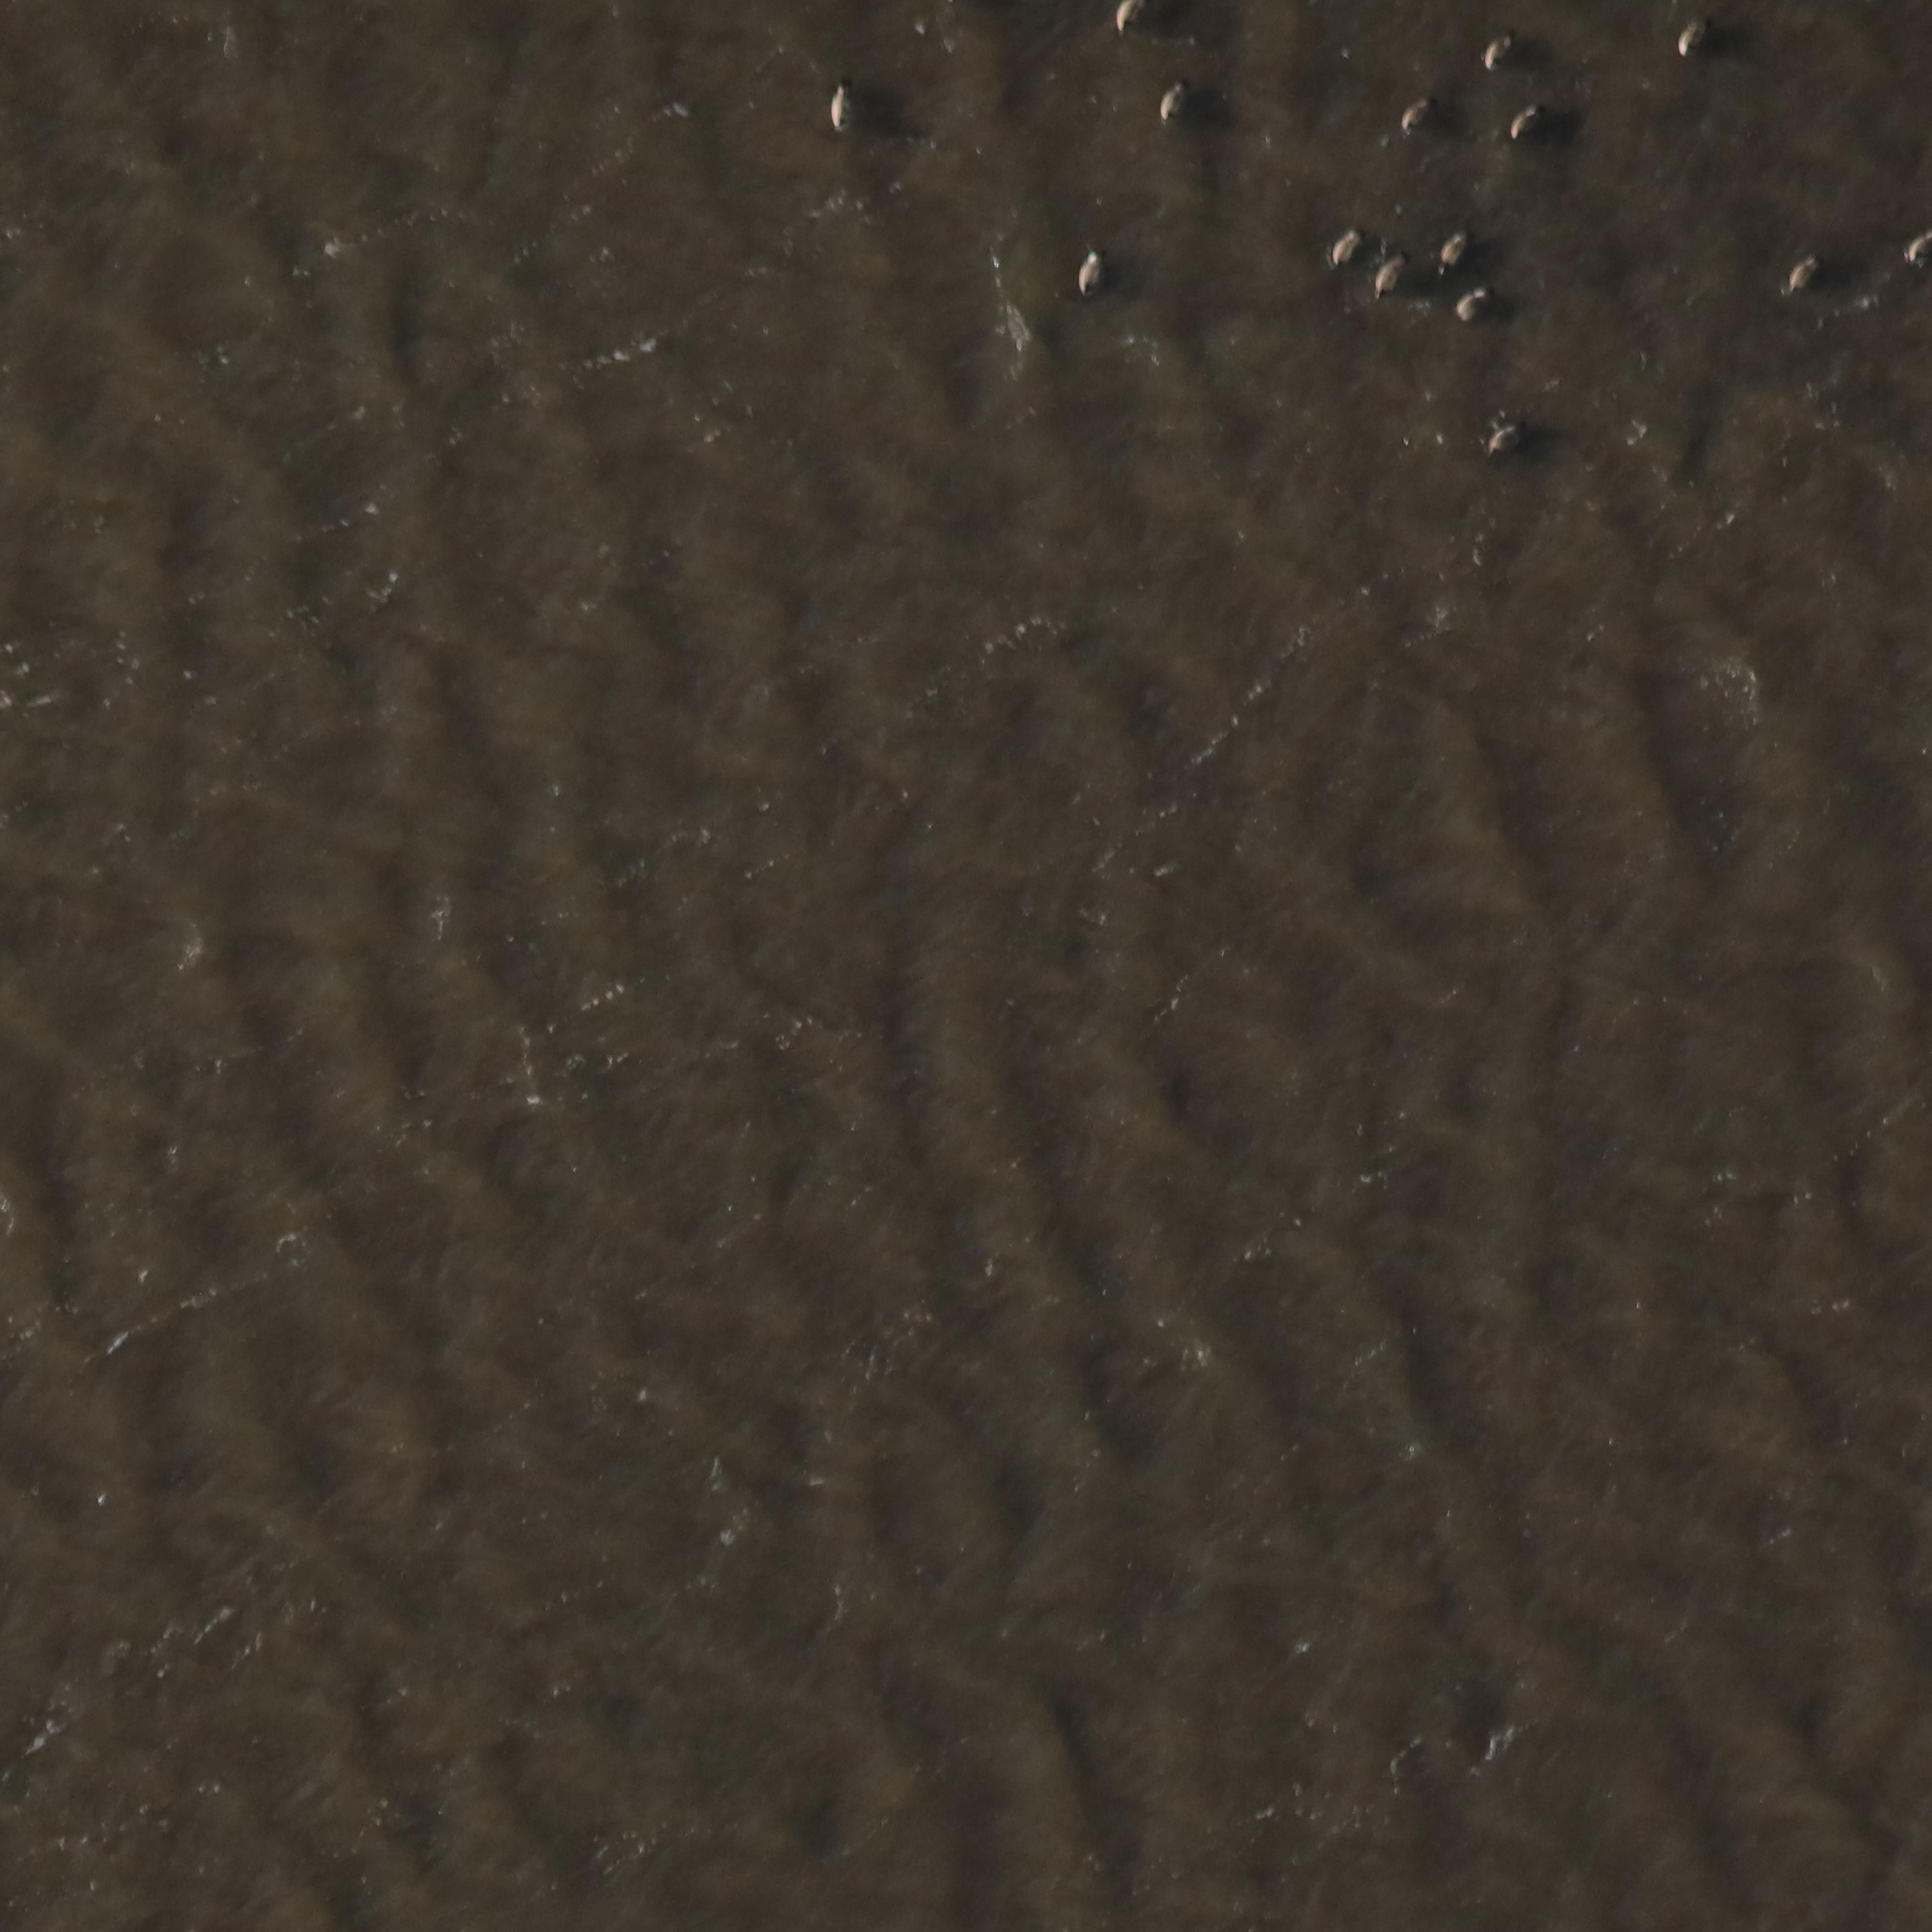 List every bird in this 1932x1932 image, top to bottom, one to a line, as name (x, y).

Canada goose (1130, 11)
Canada goose (1693, 37)
Canada goose (1502, 45)
Canada goose (1176, 104)
Canada goose (843, 111)
Canada goose (1421, 114)
Canada goose (1527, 123)
Canada goose (1347, 245)
Canada goose (1925, 250)
Canada goose (1452, 259)
Canada goose (1802, 272)
Canada goose (1089, 273)
Canada goose (1388, 281)
Canada goose (1468, 306)
Canada goose (1509, 440)